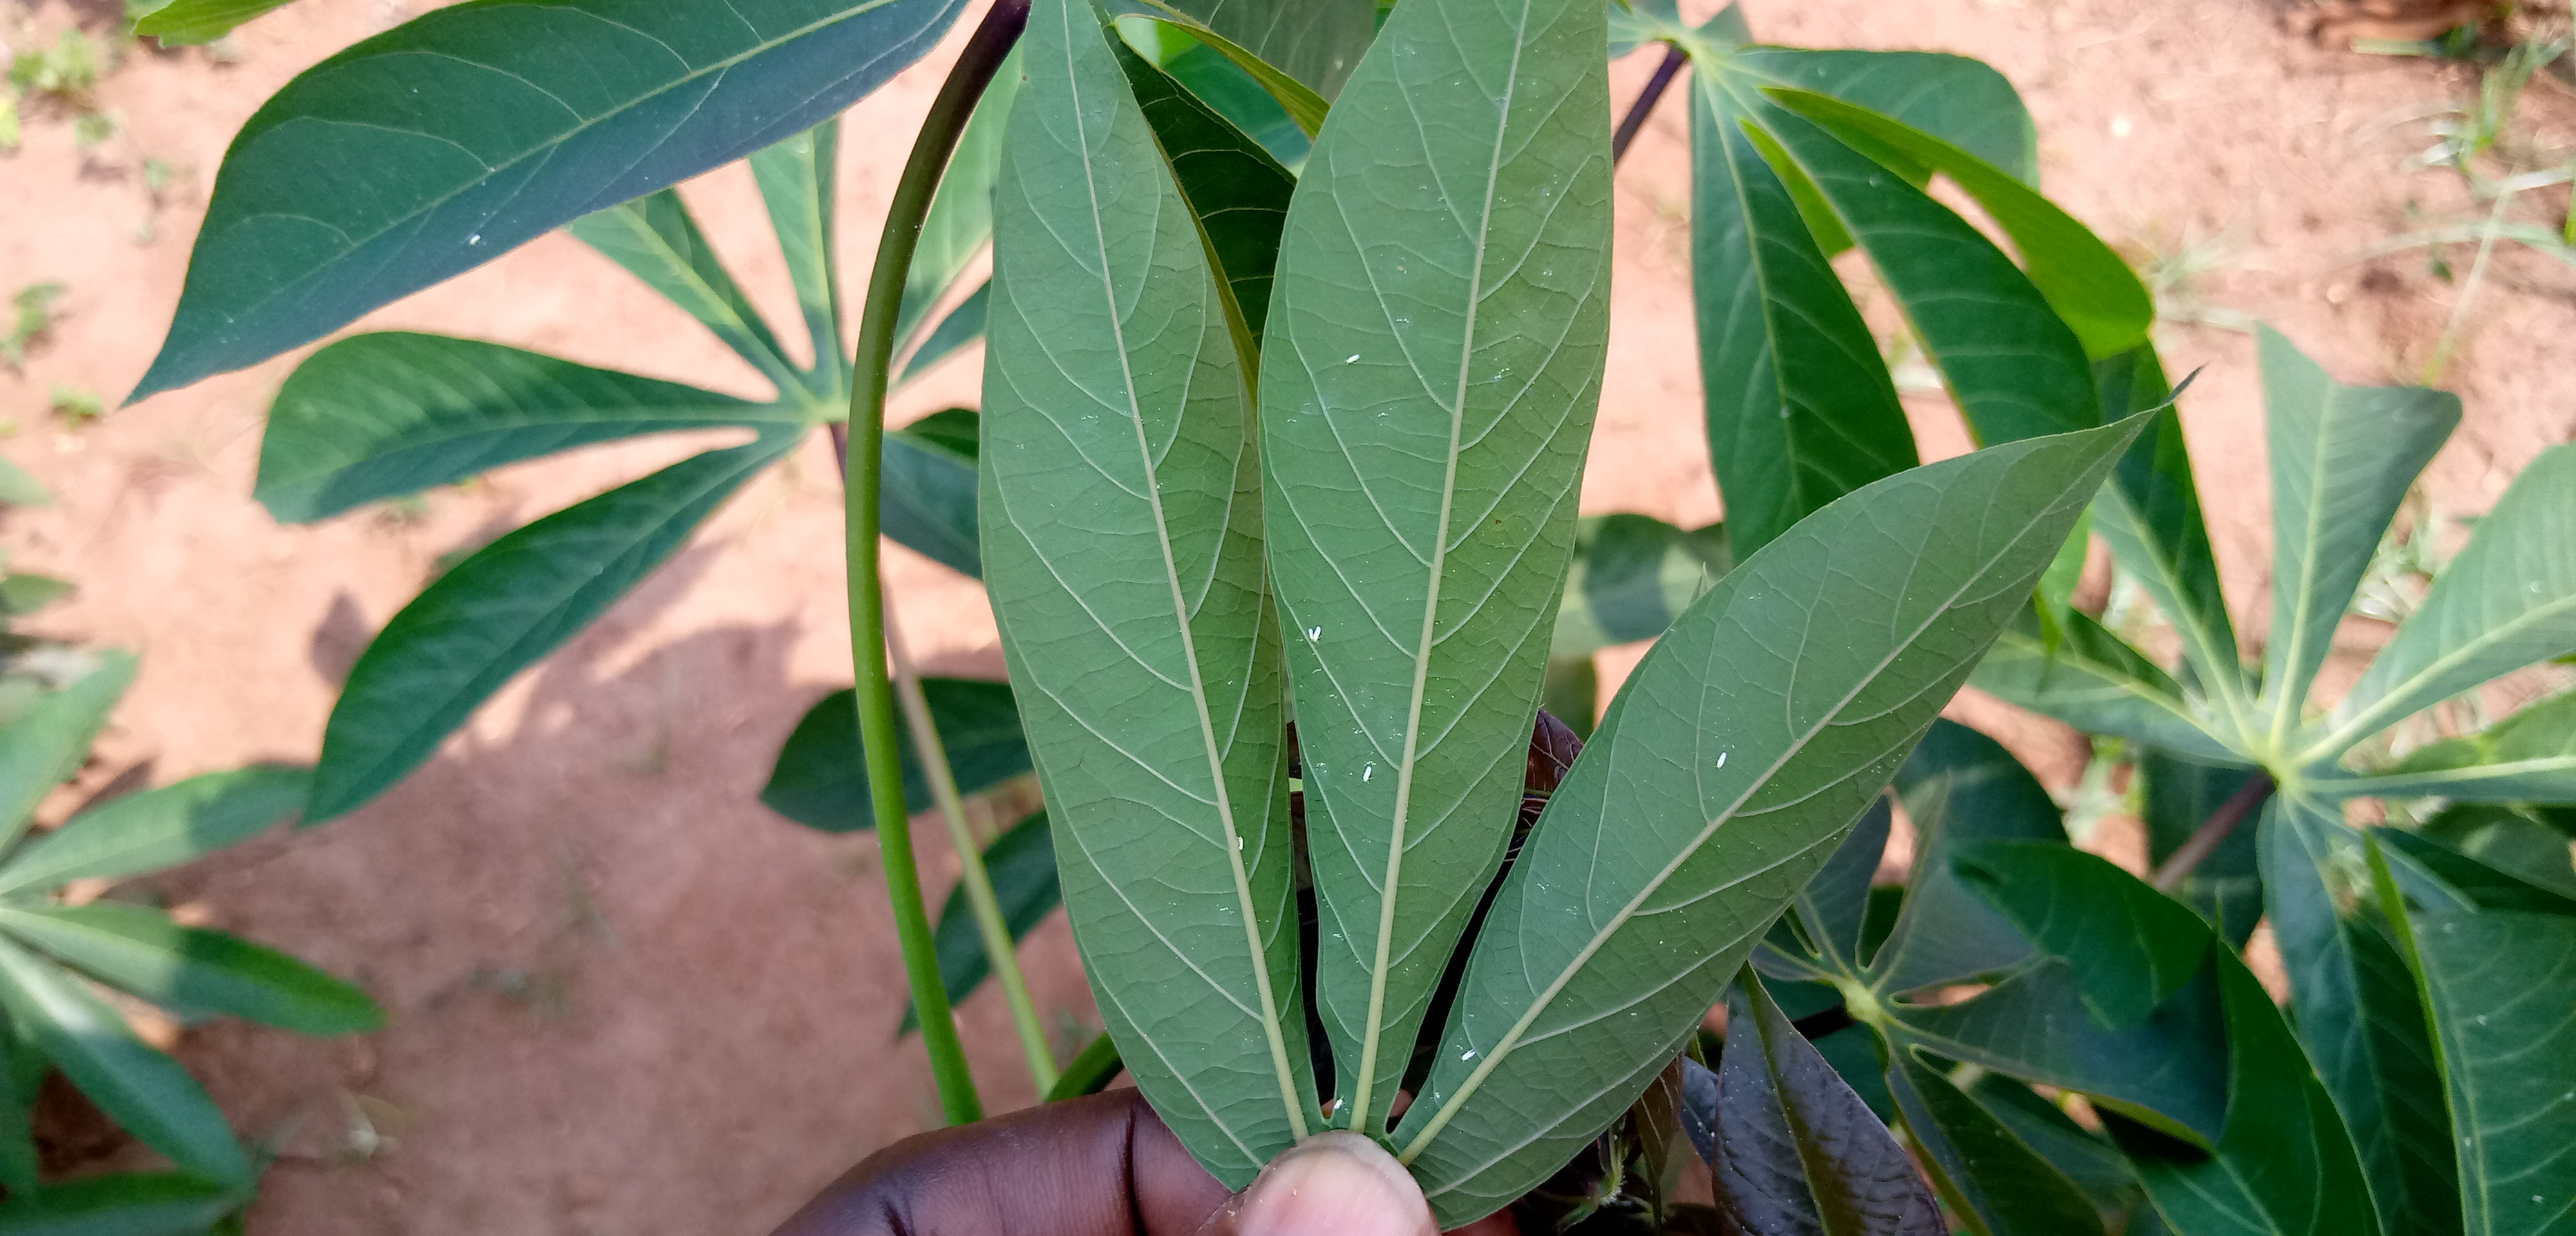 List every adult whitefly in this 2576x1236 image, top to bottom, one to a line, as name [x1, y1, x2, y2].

whitefly [1345, 353, 1361, 366]
whitefly [1306, 624, 1321, 644]
whitefly [1714, 750, 1729, 769]
whitefly [1360, 764, 1375, 782]
whitefly [1237, 834, 1246, 852]
whitefly [1460, 1047, 1478, 1063]
whitefly [1332, 1098, 1347, 1113]